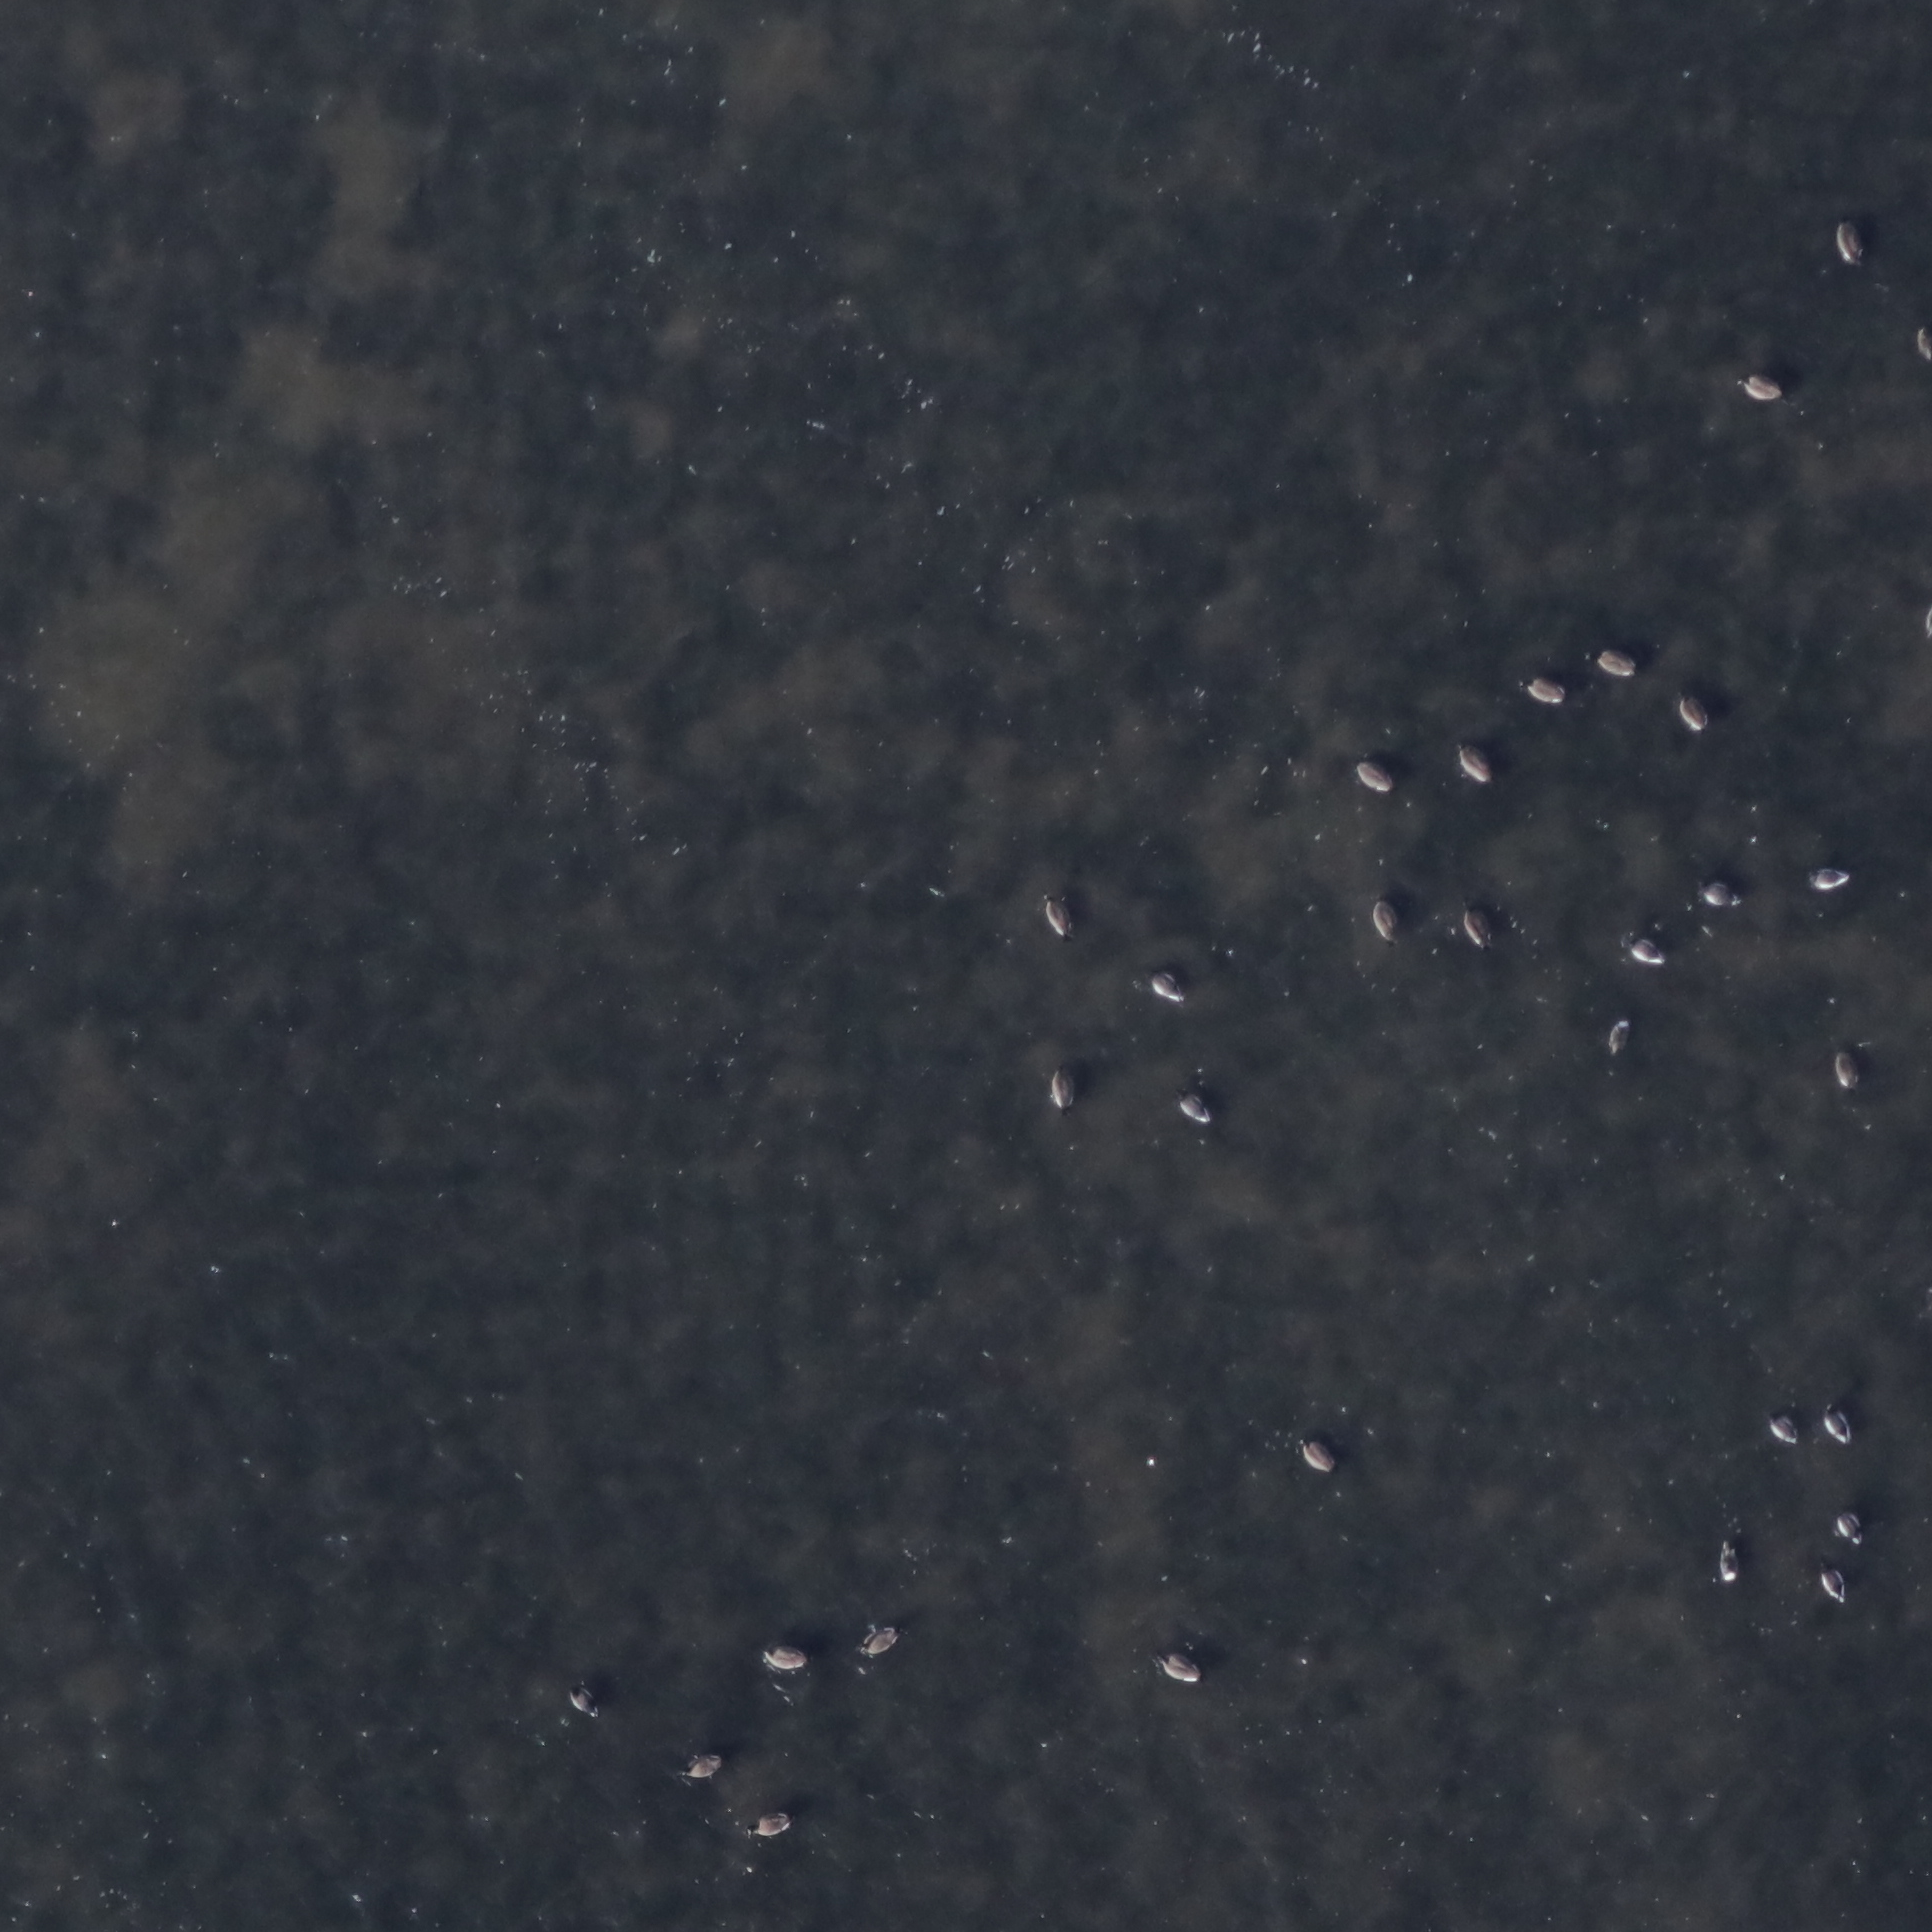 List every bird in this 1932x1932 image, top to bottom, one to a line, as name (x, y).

Canada goose (1849, 241)
other bird (1926, 341)
Canada goose (1763, 387)
Canada goose (1615, 662)
Canada goose (1544, 689)
Canada goose (1695, 712)
Canada goose (1476, 763)
Canada goose (1375, 774)
brant (1827, 878)
brant (1718, 892)
Canada goose (1058, 915)
Canada goose (1387, 918)
Canada goose (1476, 925)
brant (1645, 947)
brant (1164, 983)
emperor goose (1616, 1035)
Canada goose (1849, 1071)
Canada goose (1062, 1089)
brant (1192, 1104)
brant (1836, 1422)
brant (1785, 1426)
Canada goose (1319, 1454)
brant (1851, 1526)
emperor goose (1730, 1566)
brant (1834, 1581)
Canada goose (880, 1642)
Canada goose (785, 1653)
Canada goose (1181, 1667)
brant (580, 1700)
Canada goose (703, 1766)
Canada goose (770, 1825)